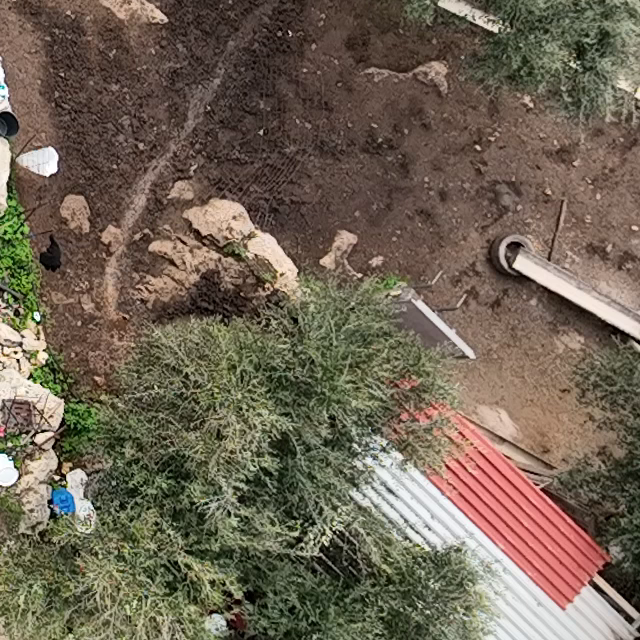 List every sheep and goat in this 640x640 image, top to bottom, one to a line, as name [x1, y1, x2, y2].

None